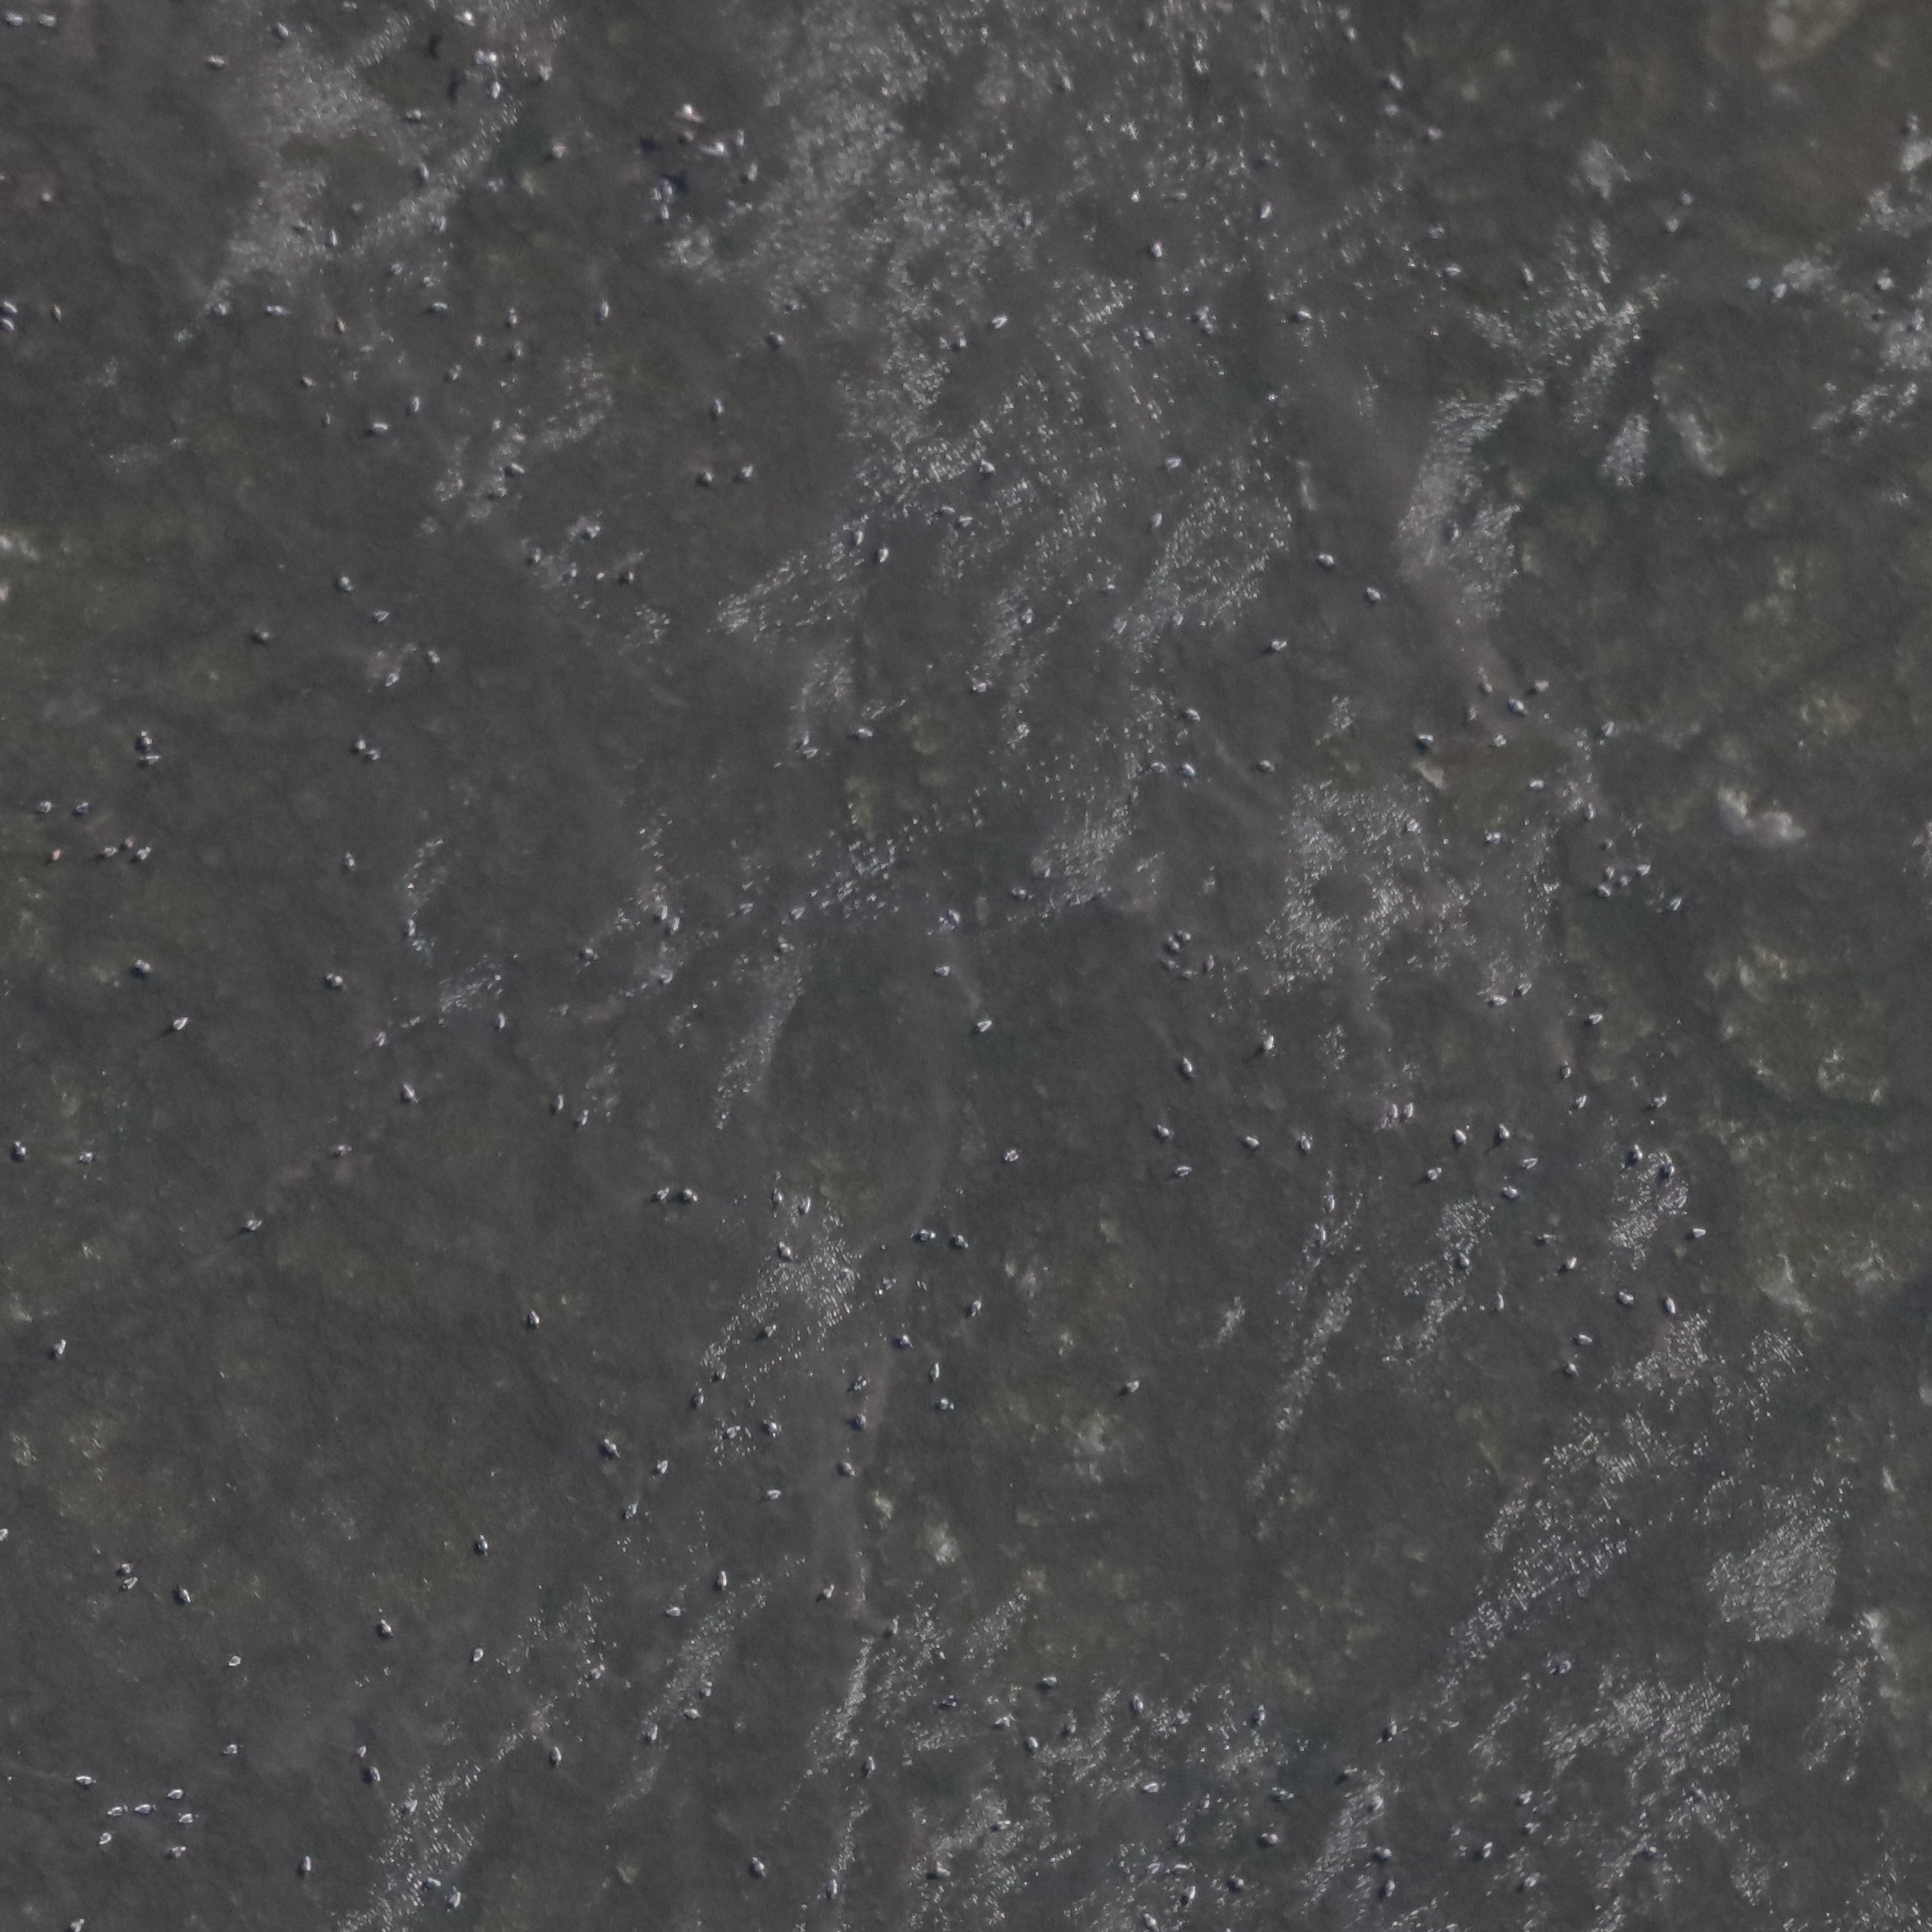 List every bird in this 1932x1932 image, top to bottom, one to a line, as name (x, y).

brant (1343, 13)
brant (18, 18)
brant (1276, 18)
brant (59, 19)
brant (1153, 23)
brant (476, 28)
brant (280, 33)
brant (1353, 40)
brant (1207, 45)
brant (217, 59)
brant (481, 60)
brant (1268, 70)
brant (1068, 82)
brant (1398, 83)
brant (501, 88)
brant (1393, 110)
brant (415, 114)
brant (695, 117)
brant (1917, 120)
brant (1443, 132)
brant (744, 142)
brant (722, 149)
brant (1212, 159)
brant (1271, 160)
brant (424, 170)
brant (752, 172)
other bird (42, 196)
brant (671, 197)
brant (1688, 197)
brant (651, 199)
brant (1182, 201)
brant (1272, 208)
brant (662, 217)
brant (1670, 224)
brant (1025, 225)
brant (442, 226)
brant (304, 229)
brant (1442, 230)
other bird (333, 237)
brant (1159, 250)
brant (394, 267)
brant (1460, 276)
brant (1539, 278)
brant (425, 280)
brant (1888, 282)
brant (1753, 283)
brant (1795, 295)
brant (4, 306)
brant (227, 306)
brant (277, 309)
brant (440, 309)
brant (796, 312)
other bird (56, 313)
brant (612, 315)
brant (513, 316)
brant (1308, 316)
brant (1882, 316)
brant (1190, 318)
brant (1005, 320)
brant (1921, 324)
other bird (339, 325)
brant (12, 326)
brant (1219, 328)
brant (1150, 338)
brant (777, 341)
brant (957, 345)
brant (518, 351)
brant (459, 371)
other bird (306, 381)
brant (417, 404)
brant (721, 409)
other bird (327, 419)
brant (383, 433)
brant (992, 461)
brant (1173, 464)
brant (752, 466)
brant (513, 468)
other bird (710, 478)
brant (502, 491)
brant (943, 520)
brant (974, 522)
brant (1159, 525)
brant (593, 533)
brant (857, 533)
brant (887, 553)
other bird (534, 557)
other bird (576, 570)
brant (1325, 573)
other bird (601, 577)
other bird (630, 581)
brant (346, 583)
brant (1113, 585)
brant (1377, 589)
brant (381, 610)
brant (1029, 618)
brant (1120, 621)
brant (267, 632)
brant (1279, 640)
brant (434, 654)
brant (394, 669)
brant (1540, 681)
brant (1485, 683)
brant (981, 684)
brant (1526, 700)
brant (1197, 710)
brant (1476, 711)
brant (152, 731)
brant (1610, 733)
brant (1426, 735)
brant (1509, 735)
brant (863, 736)
brant (362, 737)
brant (815, 756)
brant (149, 763)
brant (378, 763)
brant (1272, 768)
brant (1160, 772)
brant (1190, 777)
brant (1543, 784)
brant (1601, 807)
brant (50, 809)
brant (86, 809)
brant (1500, 837)
brant (1616, 845)
other bird (57, 855)
brant (113, 855)
brant (151, 858)
brant (356, 858)
brant (1607, 868)
brant (1651, 871)
brant (1630, 877)
brant (1599, 895)
brant (1028, 898)
brant (1683, 901)
brant (660, 913)
brant (743, 914)
brant (796, 914)
brant (949, 916)
brant (415, 926)
brant (1191, 931)
brant (677, 941)
brant (1181, 945)
brant (780, 952)
brant (150, 961)
brant (593, 961)
brant (1215, 961)
brant (1173, 966)
brant (945, 970)
brant (1191, 974)
brant (674, 978)
brant (334, 980)
brant (1532, 986)
brant (1496, 1004)
brant (1593, 1016)
brant (181, 1022)
brant (504, 1023)
brant (977, 1023)
brant (387, 1040)
brant (1277, 1048)
brant (1184, 1062)
brant (1573, 1062)
brant (415, 1095)
brant (1663, 1097)
brant (561, 1101)
brant (1585, 1103)
brant (1386, 1109)
brant (1410, 1112)
brant (588, 1123)
brant (1505, 1134)
brant (1163, 1136)
brant (1457, 1137)
brant (1252, 1143)
brant (339, 1148)
brant (1644, 1150)
brant (24, 1152)
brant (1304, 1154)
brant (1017, 1156)
brant (92, 1158)
brant (1537, 1162)
brant (1188, 1165)
brant (1675, 1169)
brant (1427, 1172)
brant (662, 1193)
brant (775, 1195)
brant (1509, 1196)
brant (691, 1198)
brant (1339, 1200)
brant (810, 1210)
brant (255, 1223)
brant (1705, 1226)
brant (922, 1231)
brant (961, 1240)
brant (1547, 1241)
brant (790, 1247)
brant (1470, 1257)
brant (1570, 1261)
brant (882, 1278)
brant (1500, 1290)
brant (980, 1305)
brant (1622, 1306)
brant (1677, 1311)
brant (534, 1319)
brant (768, 1331)
brant (910, 1341)
brant (1594, 1341)
brant (62, 1348)
brant (719, 1368)
brant (940, 1370)
brant (1569, 1370)
brant (1136, 1376)
brant (868, 1378)
brant (696, 1398)
brant (950, 1407)
brant (864, 1416)
brant (772, 1426)
brant (734, 1433)
brant (619, 1449)
brant (656, 1473)
brant (847, 1473)
brant (779, 1494)
brant (638, 1512)
brant (2, 1531)
brant (487, 1539)
brant (127, 1571)
brant (724, 1579)
brant (135, 1587)
brant (835, 1591)
brant (183, 1593)
brant (679, 1609)
brant (393, 1622)
brant (898, 1624)
brant (486, 1649)
brant (236, 1657)
brant (1563, 1660)
brant (597, 1672)
brant (1043, 1681)
brant (710, 1683)
brant (958, 1702)
brant (1147, 1702)
brant (1265, 1713)
brant (699, 1715)
brant (1000, 1725)
brant (1075, 1726)
brant (1397, 1732)
brant (650, 1735)
brant (1030, 1744)
brant (231, 1747)
brant (362, 1753)
brant (559, 1755)
brant (874, 1767)
brant (1355, 1768)
brant (1150, 1778)
brant (88, 1782)
brant (374, 1783)
brant (1283, 1788)
brant (177, 1794)
brant (1522, 1795)
brant (1377, 1802)
brant (1207, 1803)
brant (413, 1805)
brant (151, 1806)
brant (124, 1812)
brant (189, 1819)
brant (1544, 1821)
brant (1000, 1827)
brant (1267, 1831)
brant (1187, 1832)
brant (114, 1833)
brant (1653, 1848)
brant (179, 1849)
brant (1490, 1850)
brant (1384, 1854)
brant (762, 1865)
brant (1158, 1866)
brant (1187, 1867)
brant (311, 1872)
brant (433, 1881)
brant (947, 1881)
brant (1537, 1883)
brant (1245, 1884)
brant (1398, 1885)
brant (840, 1887)
brant (1190, 1895)
brant (459, 1903)
brant (1152, 1918)
brant (78, 1921)
brant (1445, 1921)